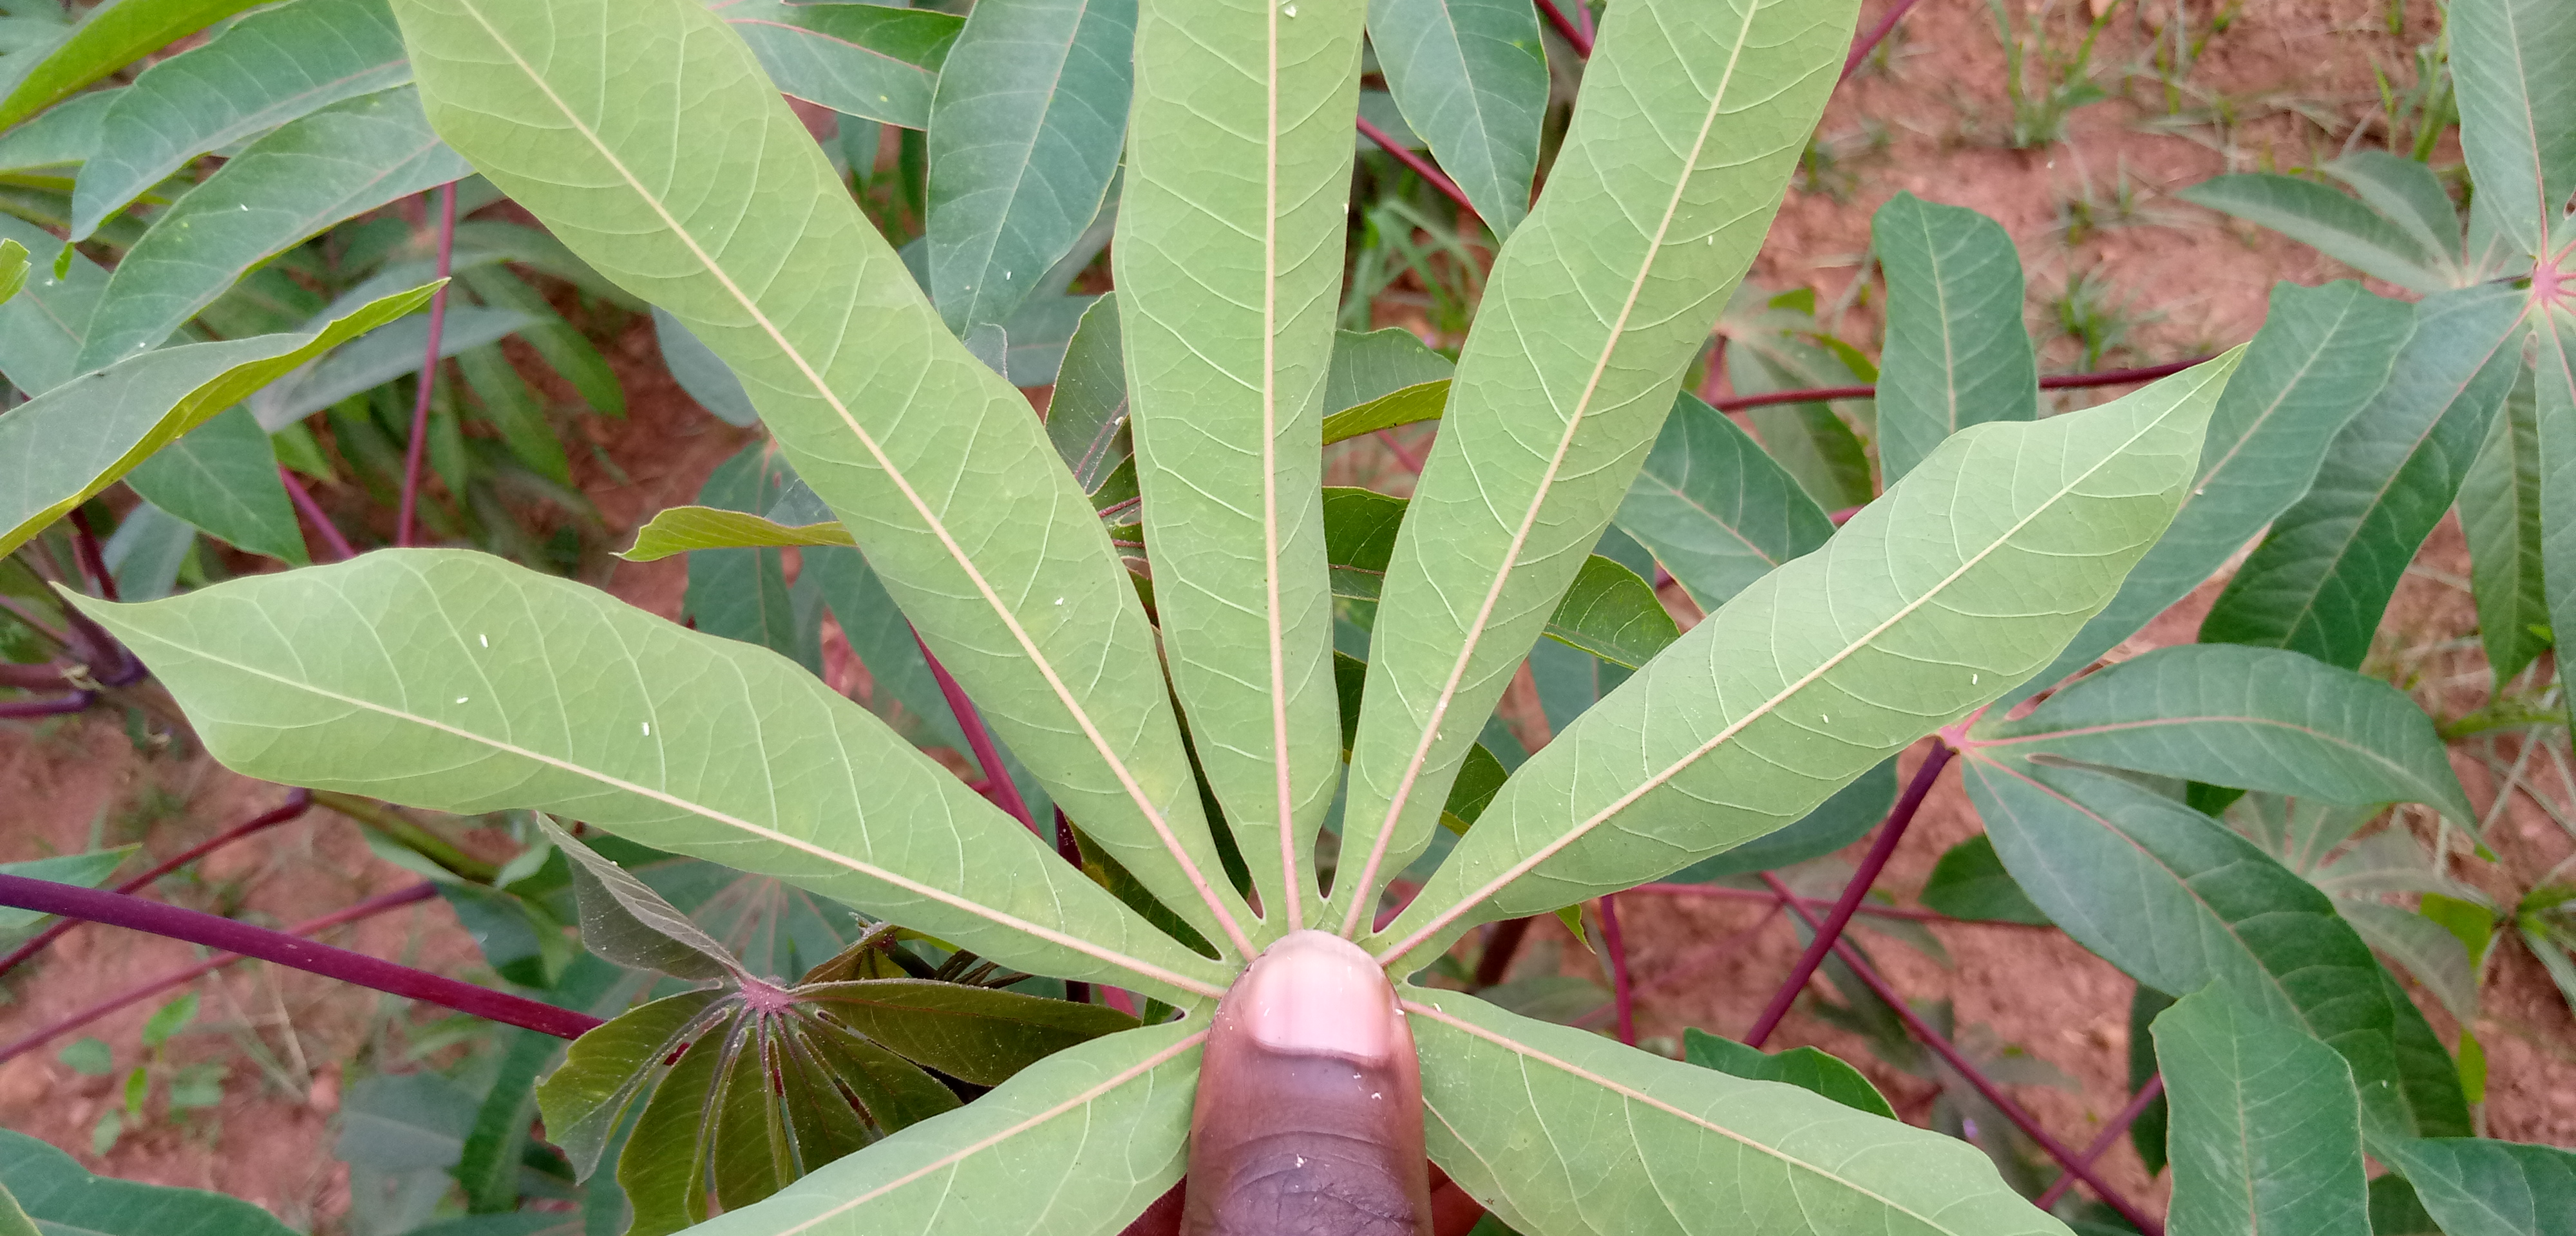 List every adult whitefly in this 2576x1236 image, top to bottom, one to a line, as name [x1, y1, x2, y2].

whitefly [1280, 3, 1302, 21]
whitefly [1339, 200, 1356, 217]
whitefly [1708, 235, 1717, 249]
whitefly [1046, 588, 1079, 615]
whitefly [473, 624, 493, 654]
whitefly [1969, 670, 1979, 688]
whitefly [447, 692, 477, 718]
whitefly [1820, 712, 1833, 726]
whitefly [634, 716, 656, 744]